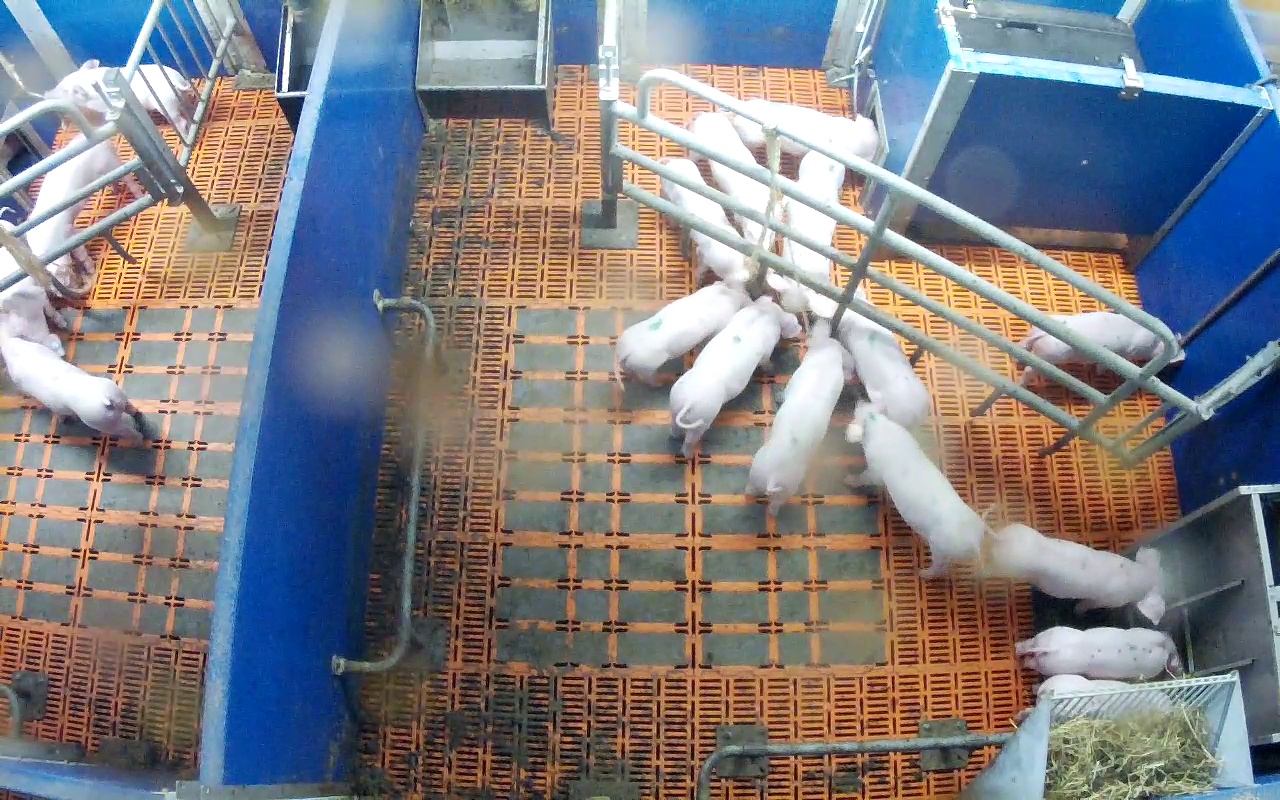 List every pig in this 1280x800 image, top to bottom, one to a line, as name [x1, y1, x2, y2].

pig [43, 58, 193, 140]
pig [731, 98, 882, 163]
pig [687, 110, 786, 252]
pig [25, 129, 143, 300]
pig [766, 148, 847, 314]
pig [661, 155, 761, 286]
pig [1, 206, 66, 355]
pig [612, 280, 755, 389]
pig [830, 289, 933, 433]
pig [668, 293, 802, 459]
pig [1018, 305, 1188, 389]
pig [0, 309, 145, 444]
pig [745, 321, 856, 515]
pig [843, 394, 987, 580]
pig [975, 506, 1180, 623]
pig [1015, 623, 1182, 679]
pig [1014, 675, 1175, 726]